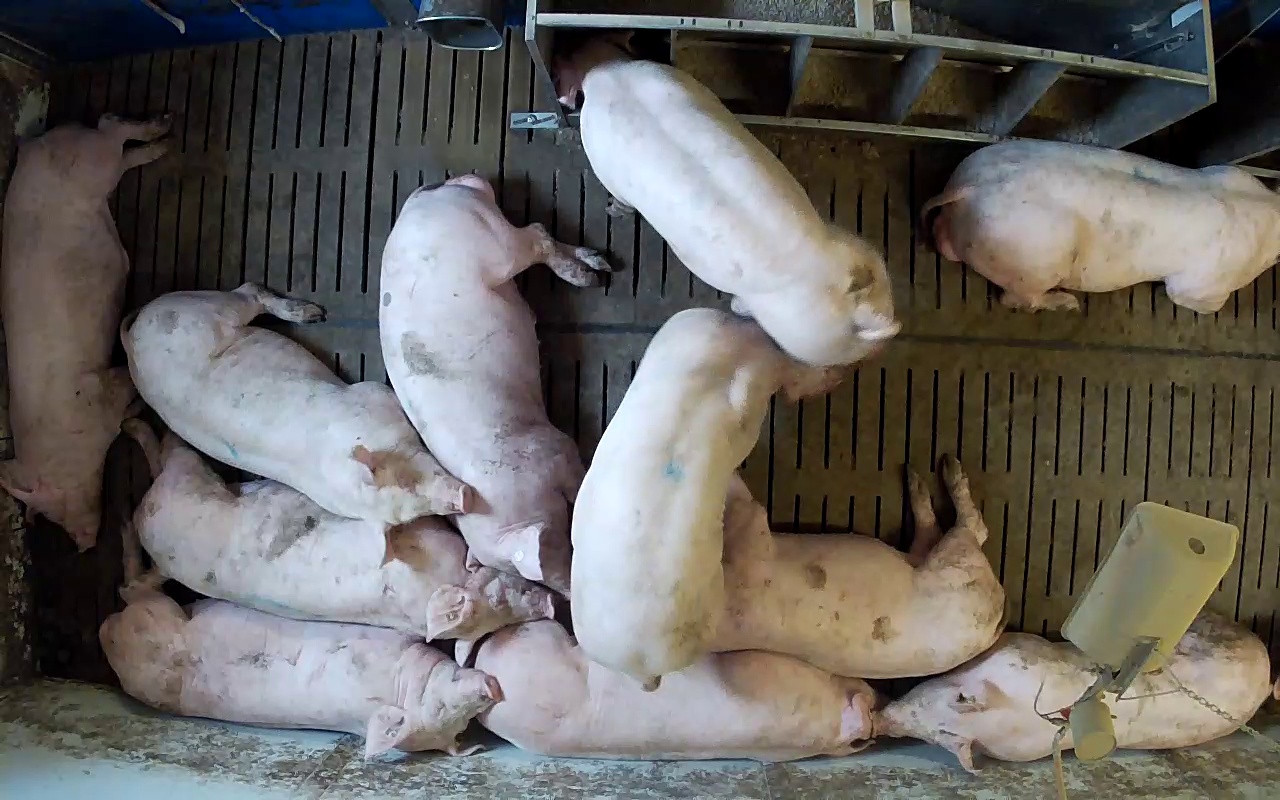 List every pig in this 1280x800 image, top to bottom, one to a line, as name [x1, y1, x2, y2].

pig [557, 30, 903, 369]
pig [0, 111, 175, 557]
pig [915, 143, 1277, 315]
pig [378, 174, 613, 599]
pig [120, 280, 474, 571]
pig [569, 307, 845, 693]
pig [120, 418, 559, 668]
pig [708, 452, 1009, 679]
pig [100, 515, 503, 761]
pig [872, 610, 1273, 775]
pig [471, 618, 891, 763]